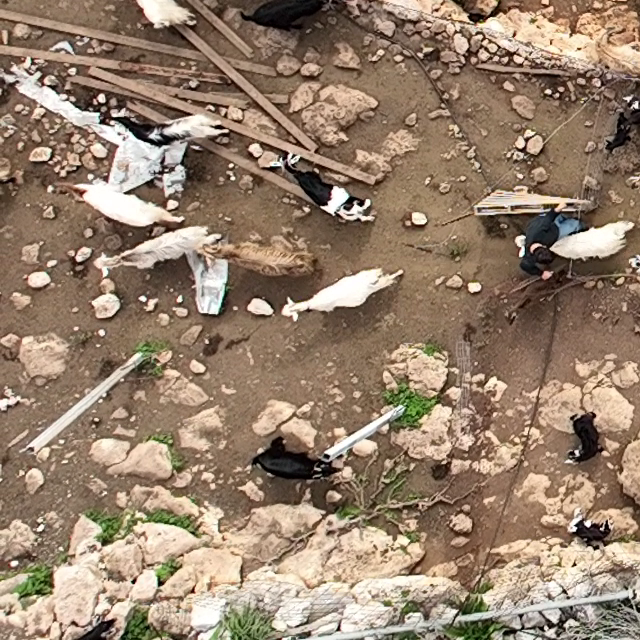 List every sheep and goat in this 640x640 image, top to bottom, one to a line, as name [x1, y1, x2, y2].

goat [127, 0, 196, 30]
goat [255, 0, 355, 29]
goat [624, 88, 639, 110]
goat [623, 108, 639, 126]
goat [605, 113, 627, 151]
goat [100, 114, 230, 140]
goat [626, 115, 639, 188]
goat [274, 150, 377, 224]
goat [59, 183, 184, 227]
goat [512, 219, 637, 258]
goat [90, 225, 217, 273]
goat [628, 235, 639, 266]
goat [203, 236, 322, 275]
goat [281, 267, 403, 317]
goat [567, 413, 605, 462]
goat [248, 436, 338, 477]
goat [568, 515, 611, 541]